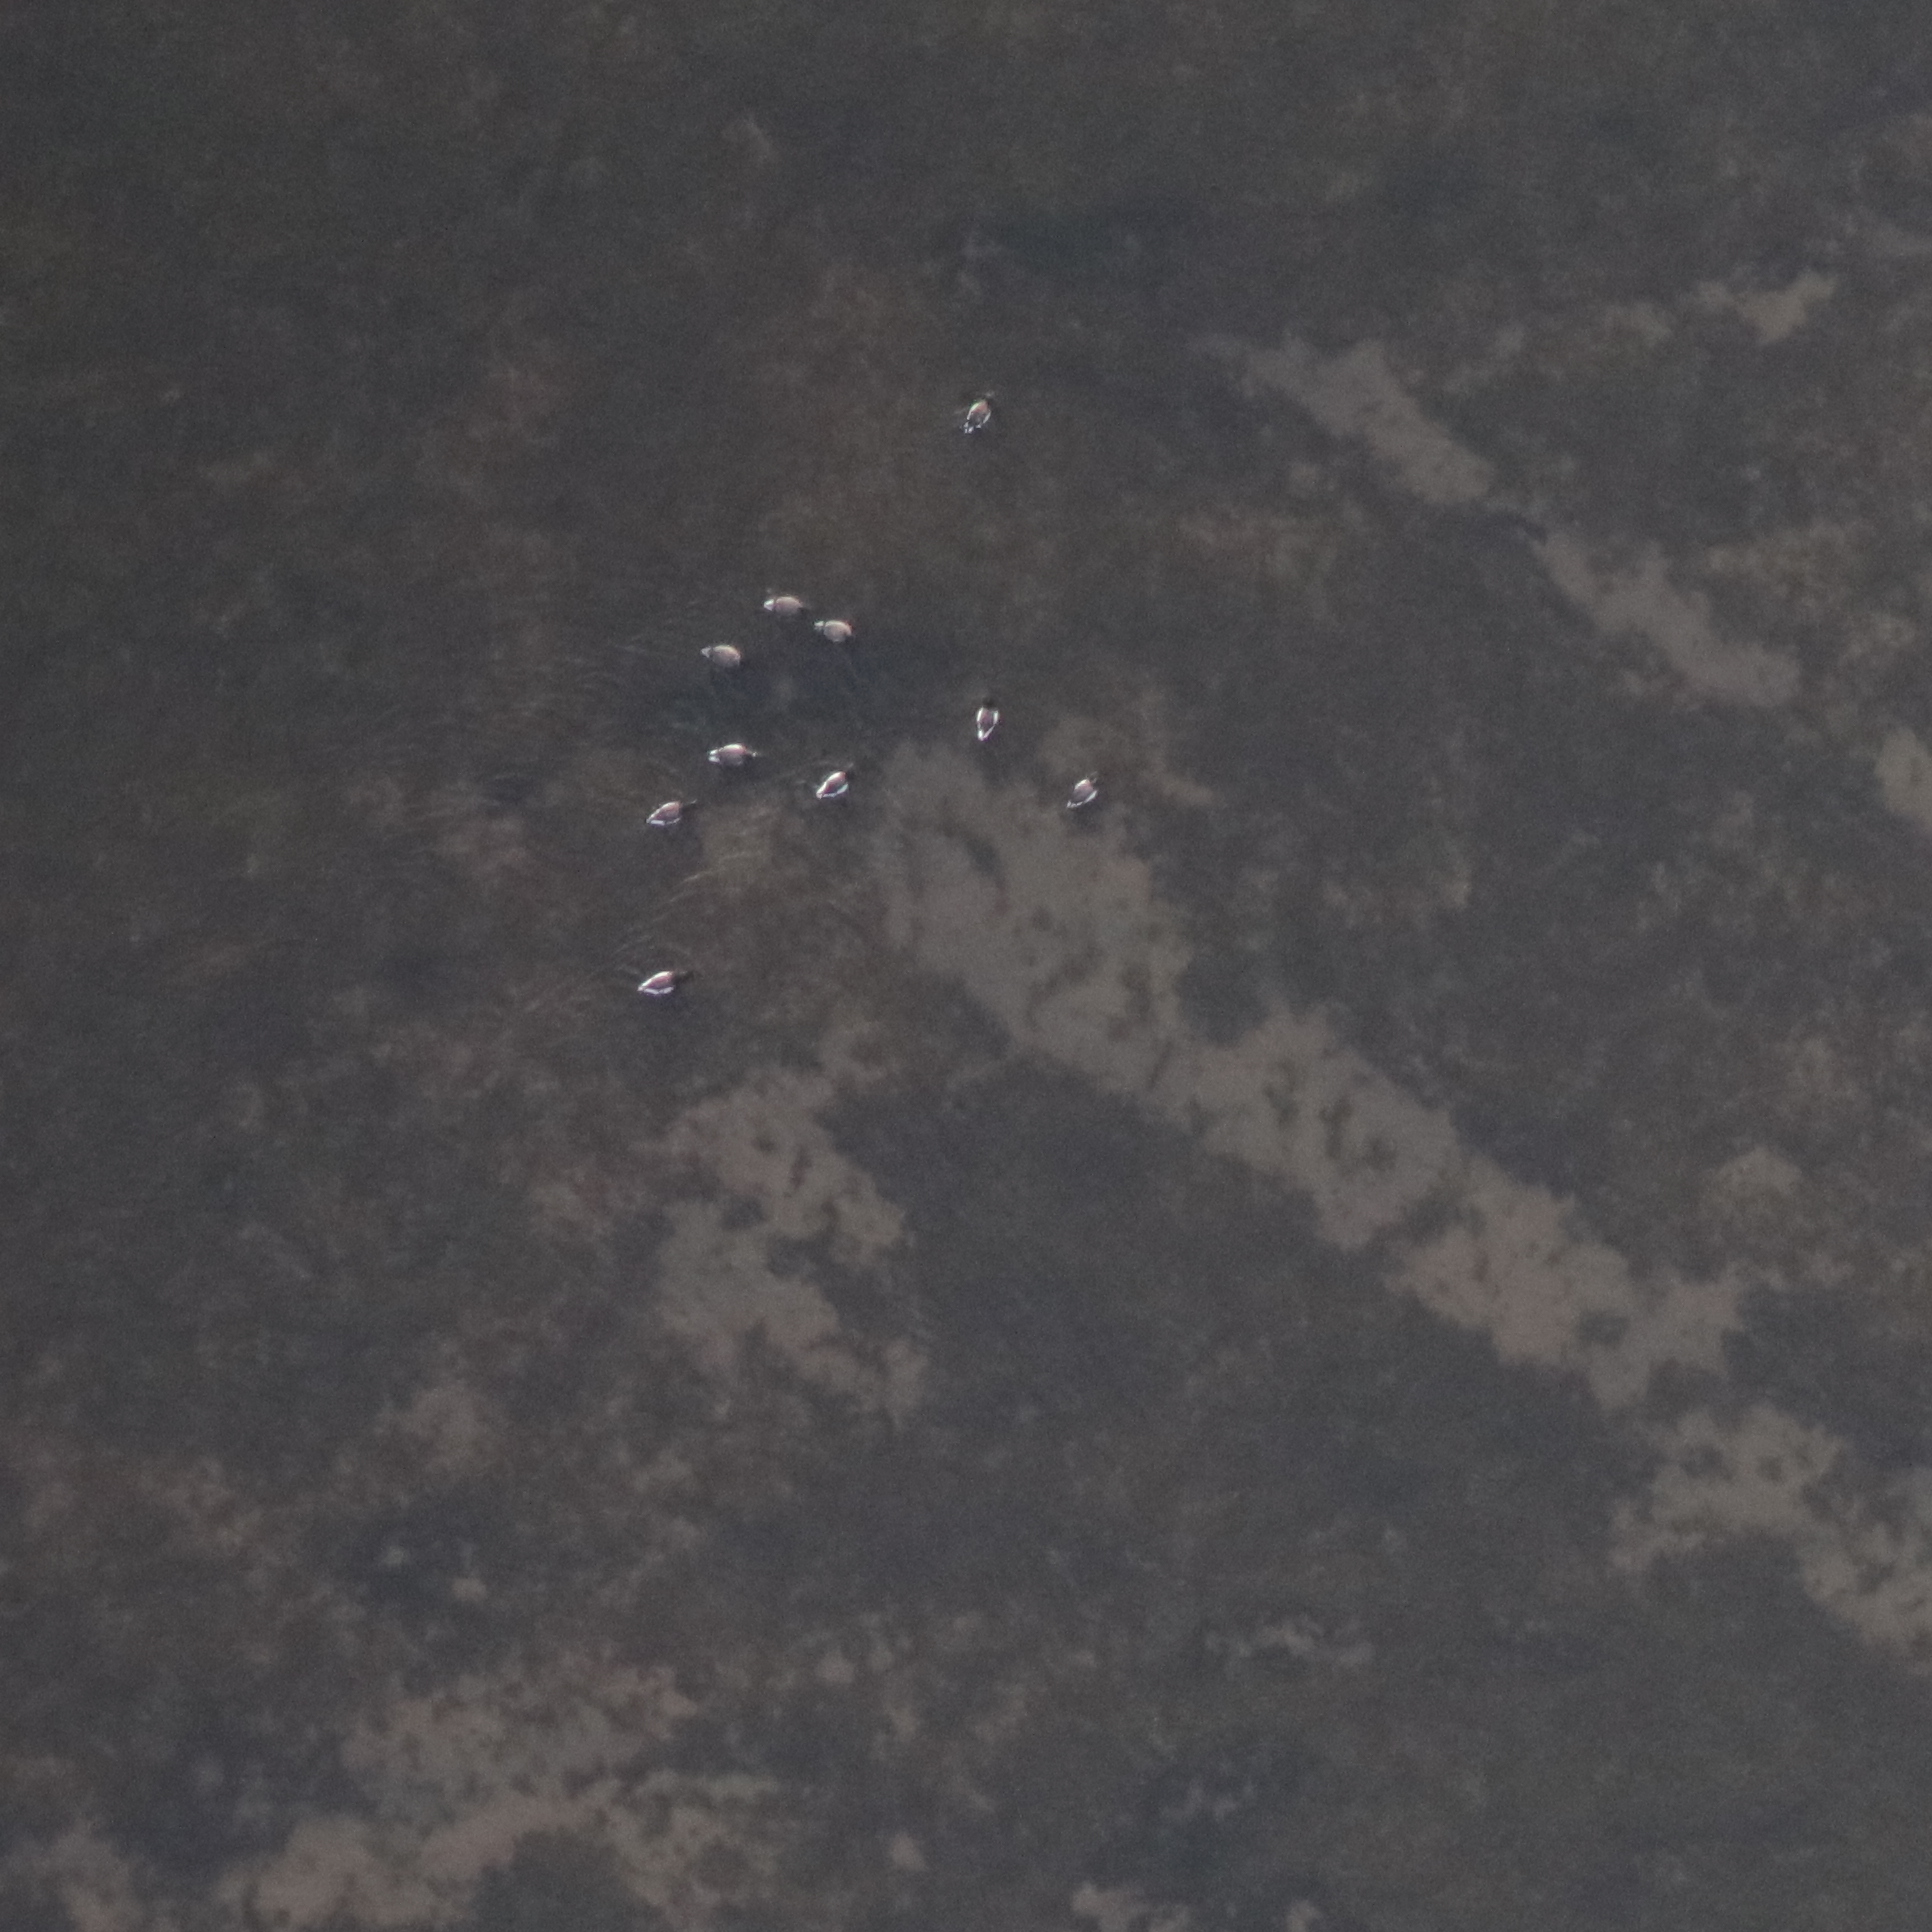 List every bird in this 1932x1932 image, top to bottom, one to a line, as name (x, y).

brant (978, 414)
brant (786, 606)
brant (836, 633)
brant (725, 659)
brant (988, 721)
brant (736, 754)
brant (837, 784)
brant (1085, 793)
brant (671, 814)
brant (663, 984)